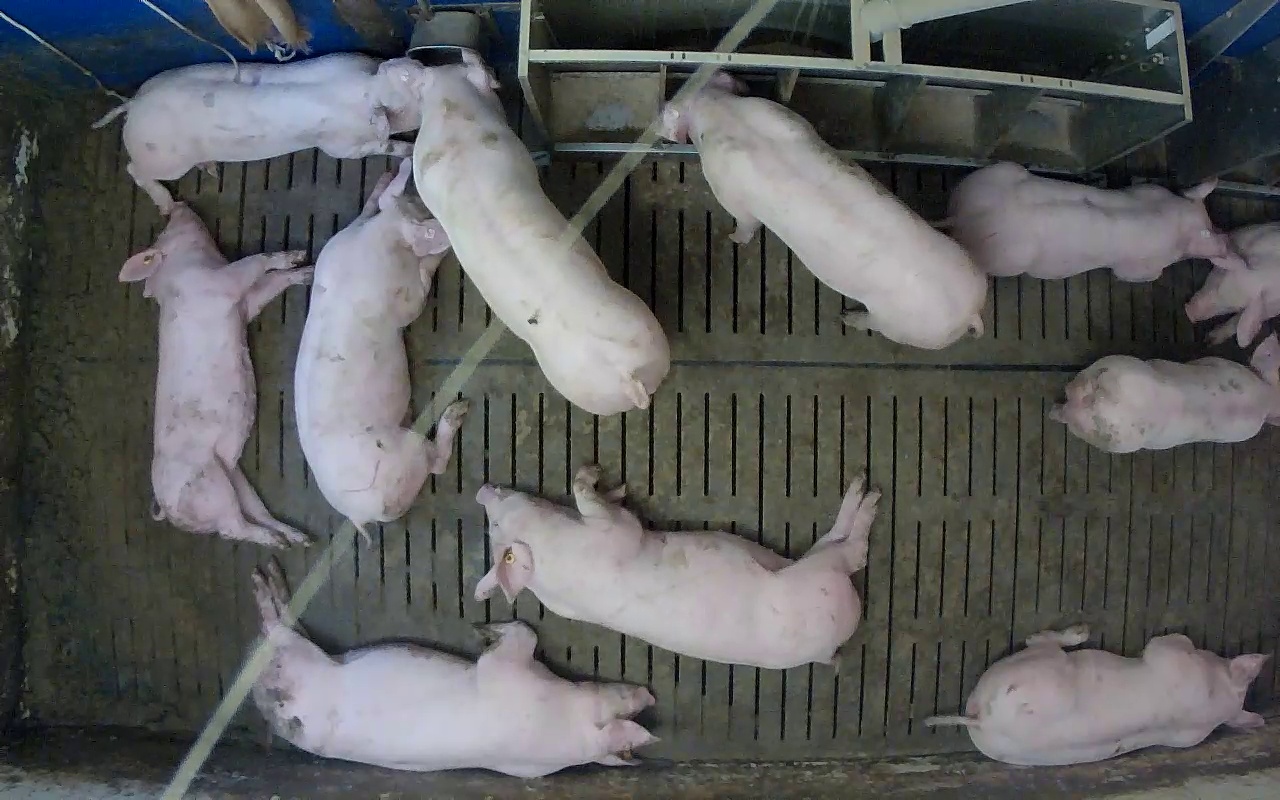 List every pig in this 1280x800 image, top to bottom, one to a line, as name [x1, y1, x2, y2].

pig [378, 48, 667, 415]
pig [88, 51, 422, 216]
pig [656, 71, 990, 350]
pig [291, 158, 469, 545]
pig [930, 163, 1231, 284]
pig [118, 201, 317, 551]
pig [1182, 222, 1279, 348]
pig [1048, 333, 1279, 455]
pig [475, 464, 886, 676]
pig [248, 557, 656, 777]
pig [927, 623, 1272, 767]